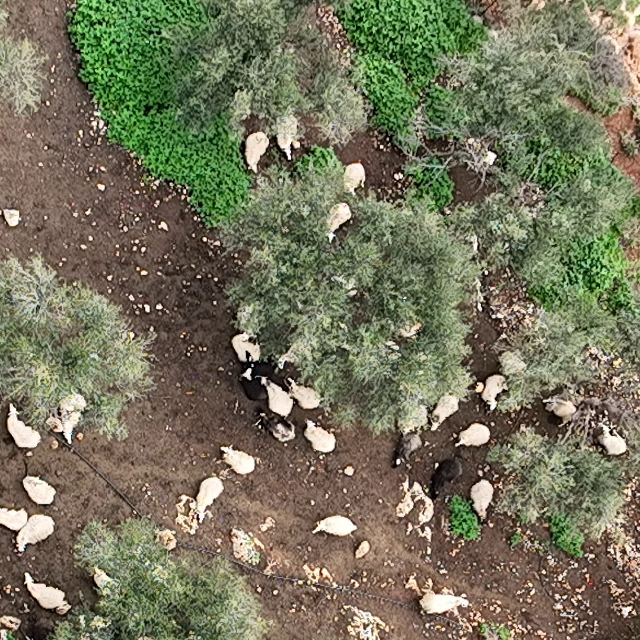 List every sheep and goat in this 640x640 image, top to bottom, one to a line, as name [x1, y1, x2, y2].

sheep [275, 114, 298, 162]
sheep [245, 131, 271, 174]
sheep [343, 161, 366, 196]
sheep [318, 203, 350, 242]
sheep [396, 320, 423, 340]
sheep [232, 331, 261, 362]
sheep [277, 333, 311, 370]
sheep [245, 350, 273, 377]
sheep [240, 369, 268, 400]
sheep [284, 375, 321, 410]
sheep [481, 375, 508, 410]
sheep [259, 377, 292, 417]
sheep [61, 394, 87, 444]
sheep [430, 395, 460, 432]
sheep [544, 396, 576, 422]
sheep [8, 403, 41, 449]
sheep [400, 406, 429, 436]
sheep [255, 407, 296, 443]
sheep [303, 418, 336, 453]
sheep [454, 422, 489, 447]
sheep [597, 422, 627, 457]
sheep [390, 435, 423, 467]
sheep [218, 445, 256, 475]
sheep [429, 459, 462, 500]
sheep [23, 475, 57, 505]
sheep [196, 476, 224, 523]
sheep [469, 479, 495, 521]
sheep [0, 497, 28, 531]
sheep [16, 515, 55, 553]
sheep [312, 515, 358, 536]
sheep [92, 569, 122, 594]
sheep [23, 570, 65, 609]
sheep [420, 593, 470, 615]
sheep [34, 618, 58, 639]